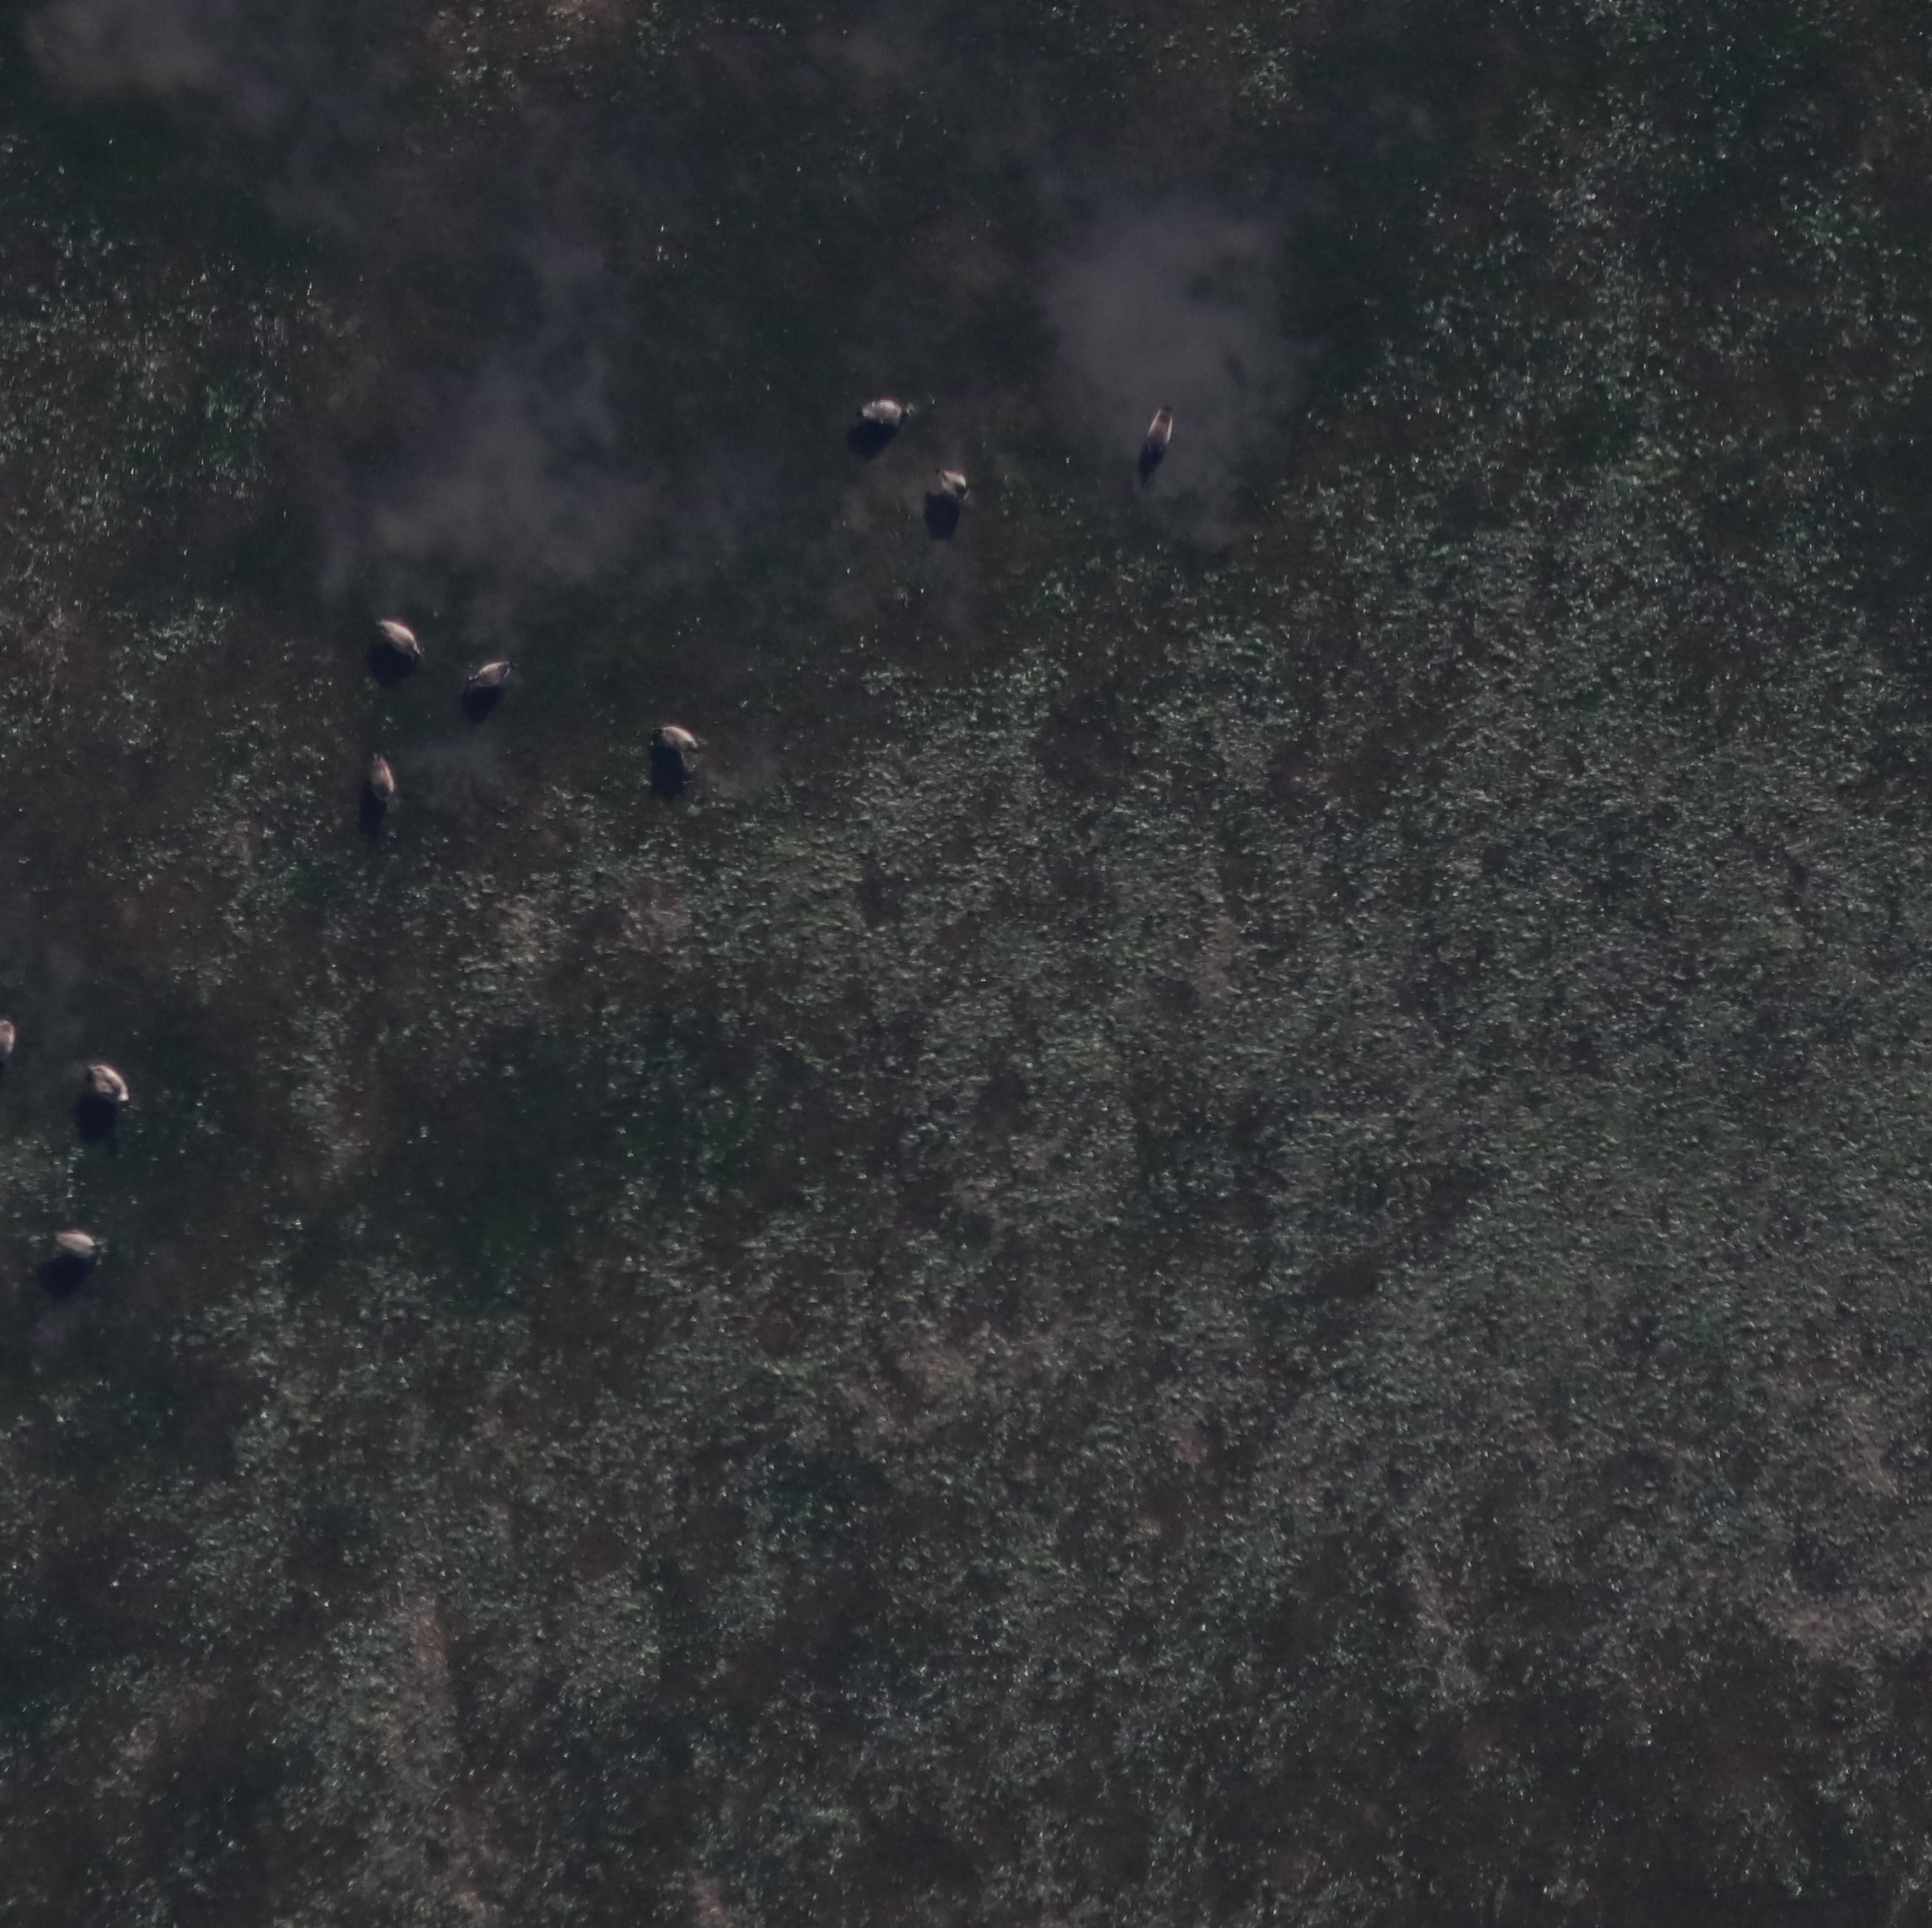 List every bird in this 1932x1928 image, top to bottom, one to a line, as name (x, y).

Canada goose (883, 412)
Canada goose (1158, 431)
Canada goose (949, 484)
Canada goose (398, 638)
Canada goose (492, 675)
Canada goose (676, 741)
Canada goose (381, 779)
Canada goose (2, 1039)
Canada goose (106, 1082)
Canada goose (77, 1243)